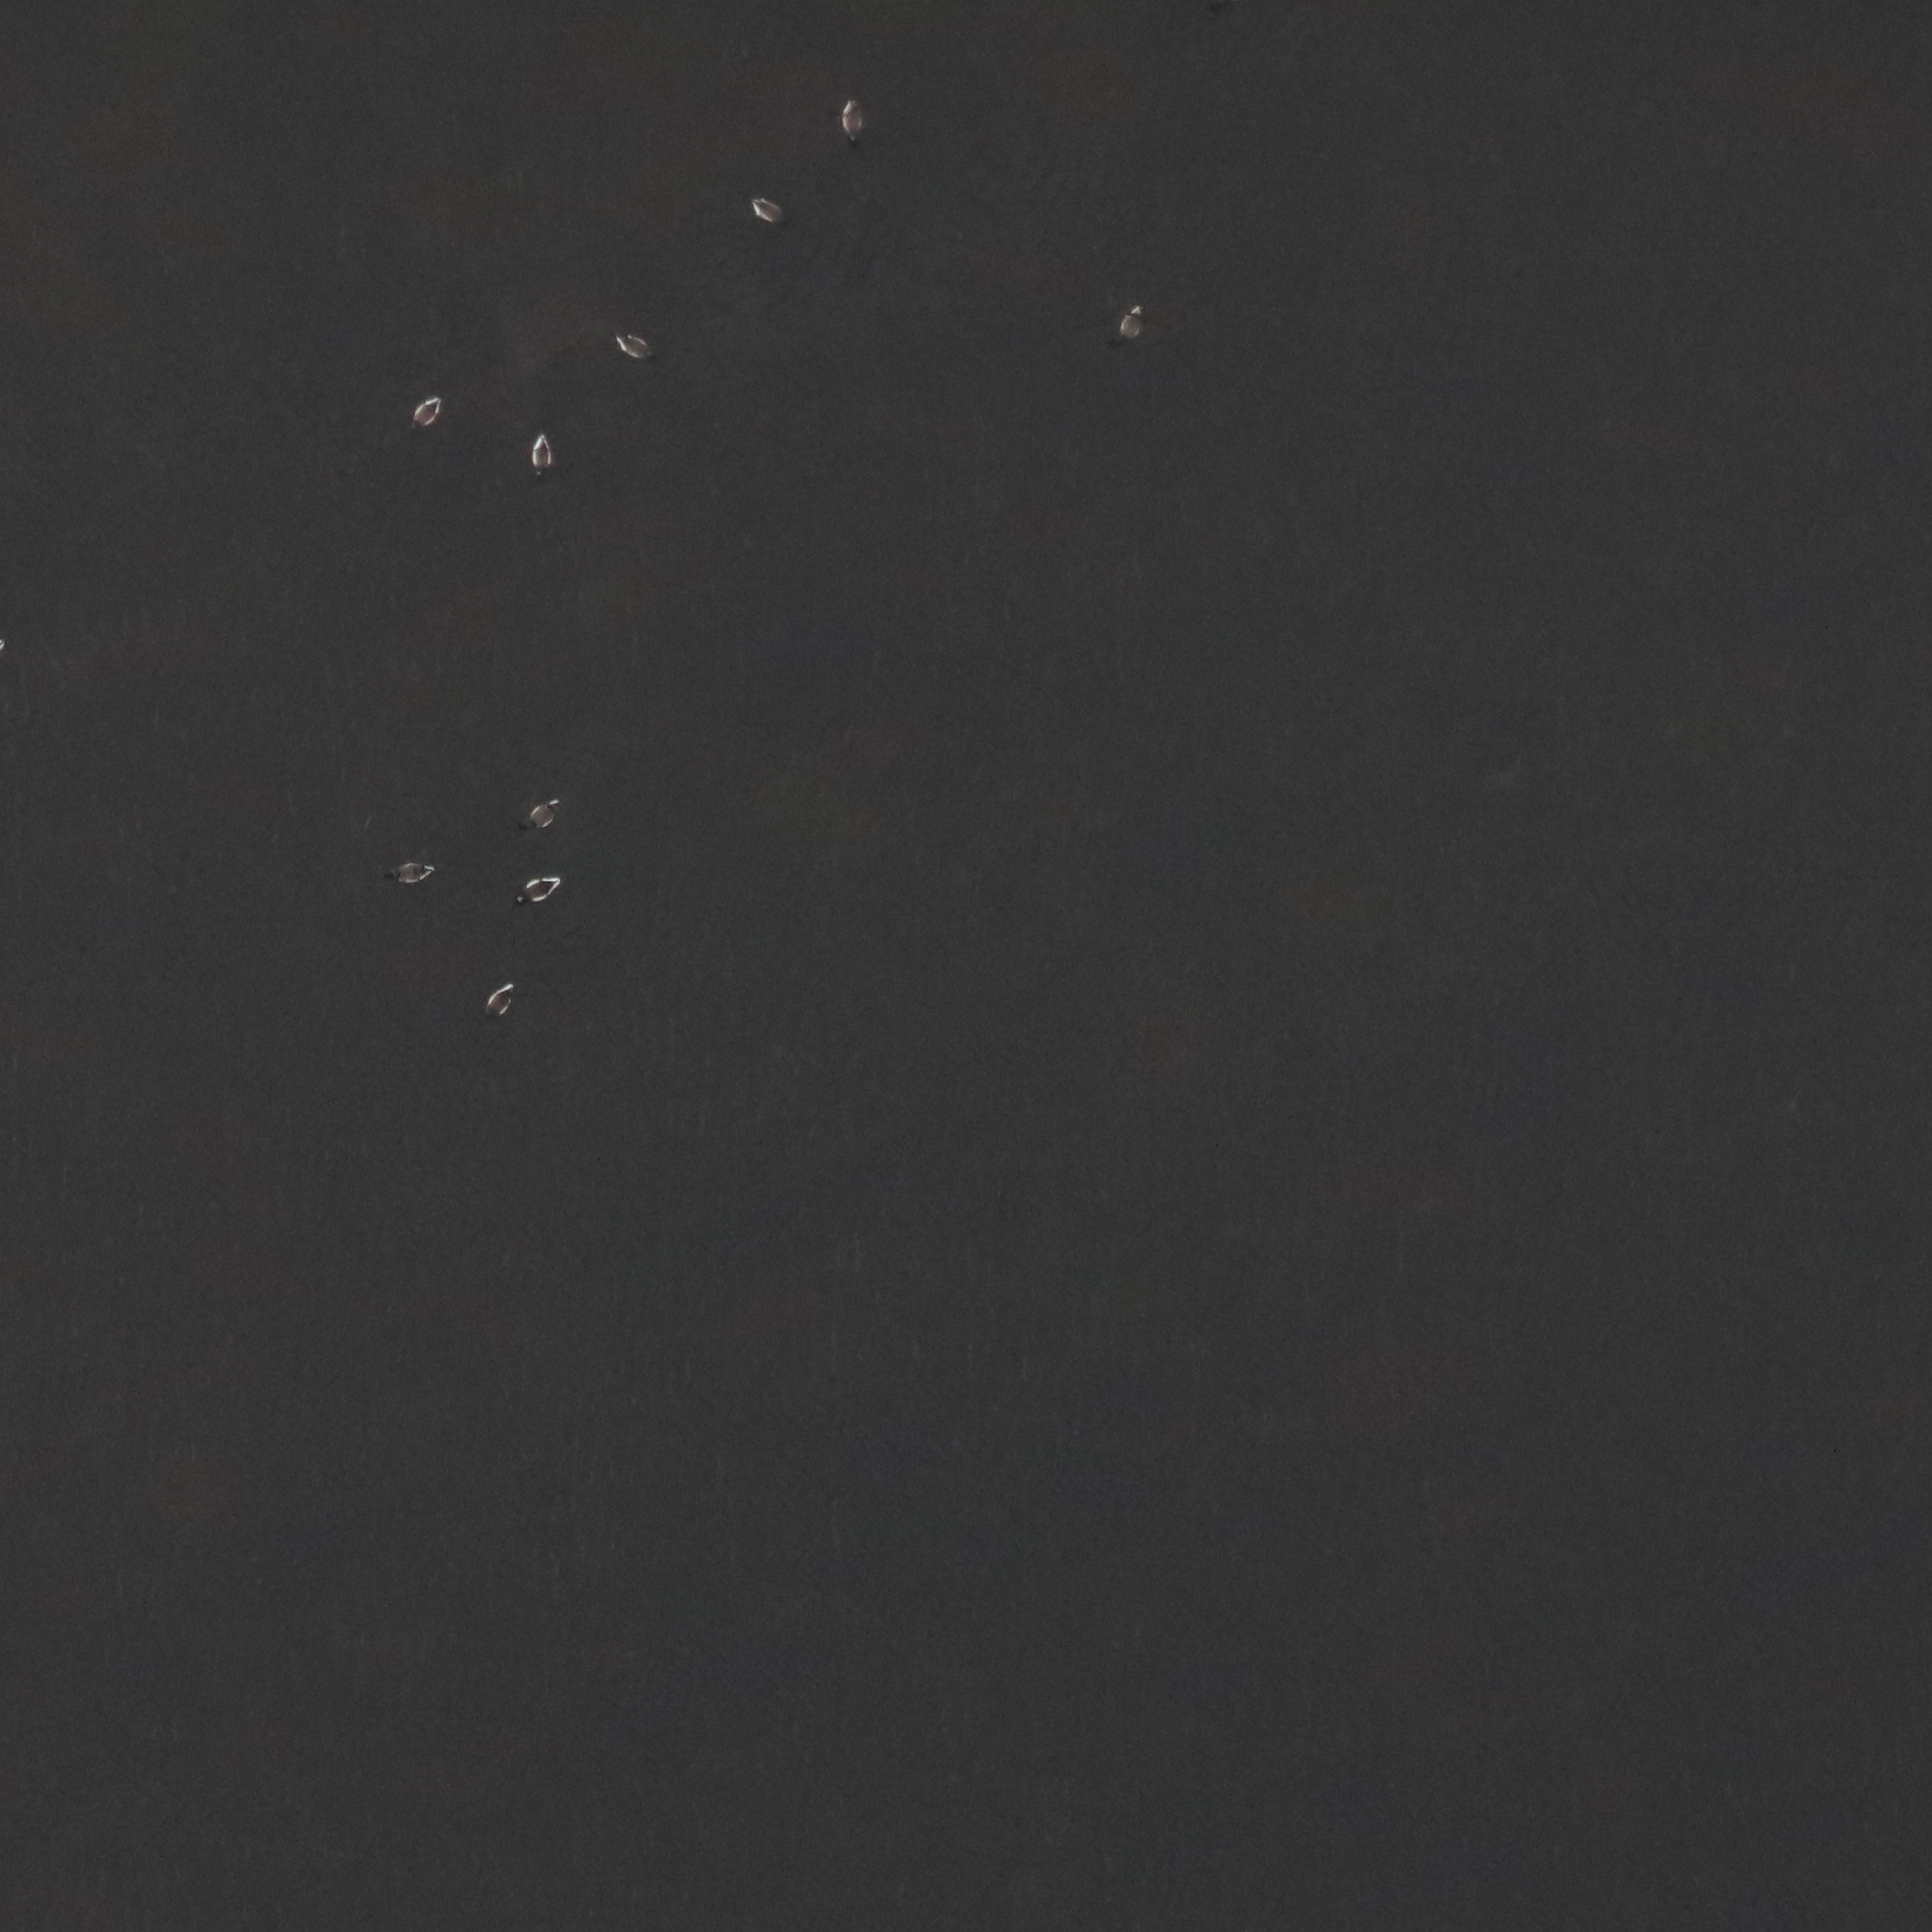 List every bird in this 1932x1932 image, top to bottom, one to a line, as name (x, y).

brant (851, 121)
brant (770, 209)
brant (1131, 325)
brant (635, 347)
brant (426, 413)
brant (543, 456)
brant (543, 815)
brant (412, 871)
brant (537, 890)
brant (500, 1001)